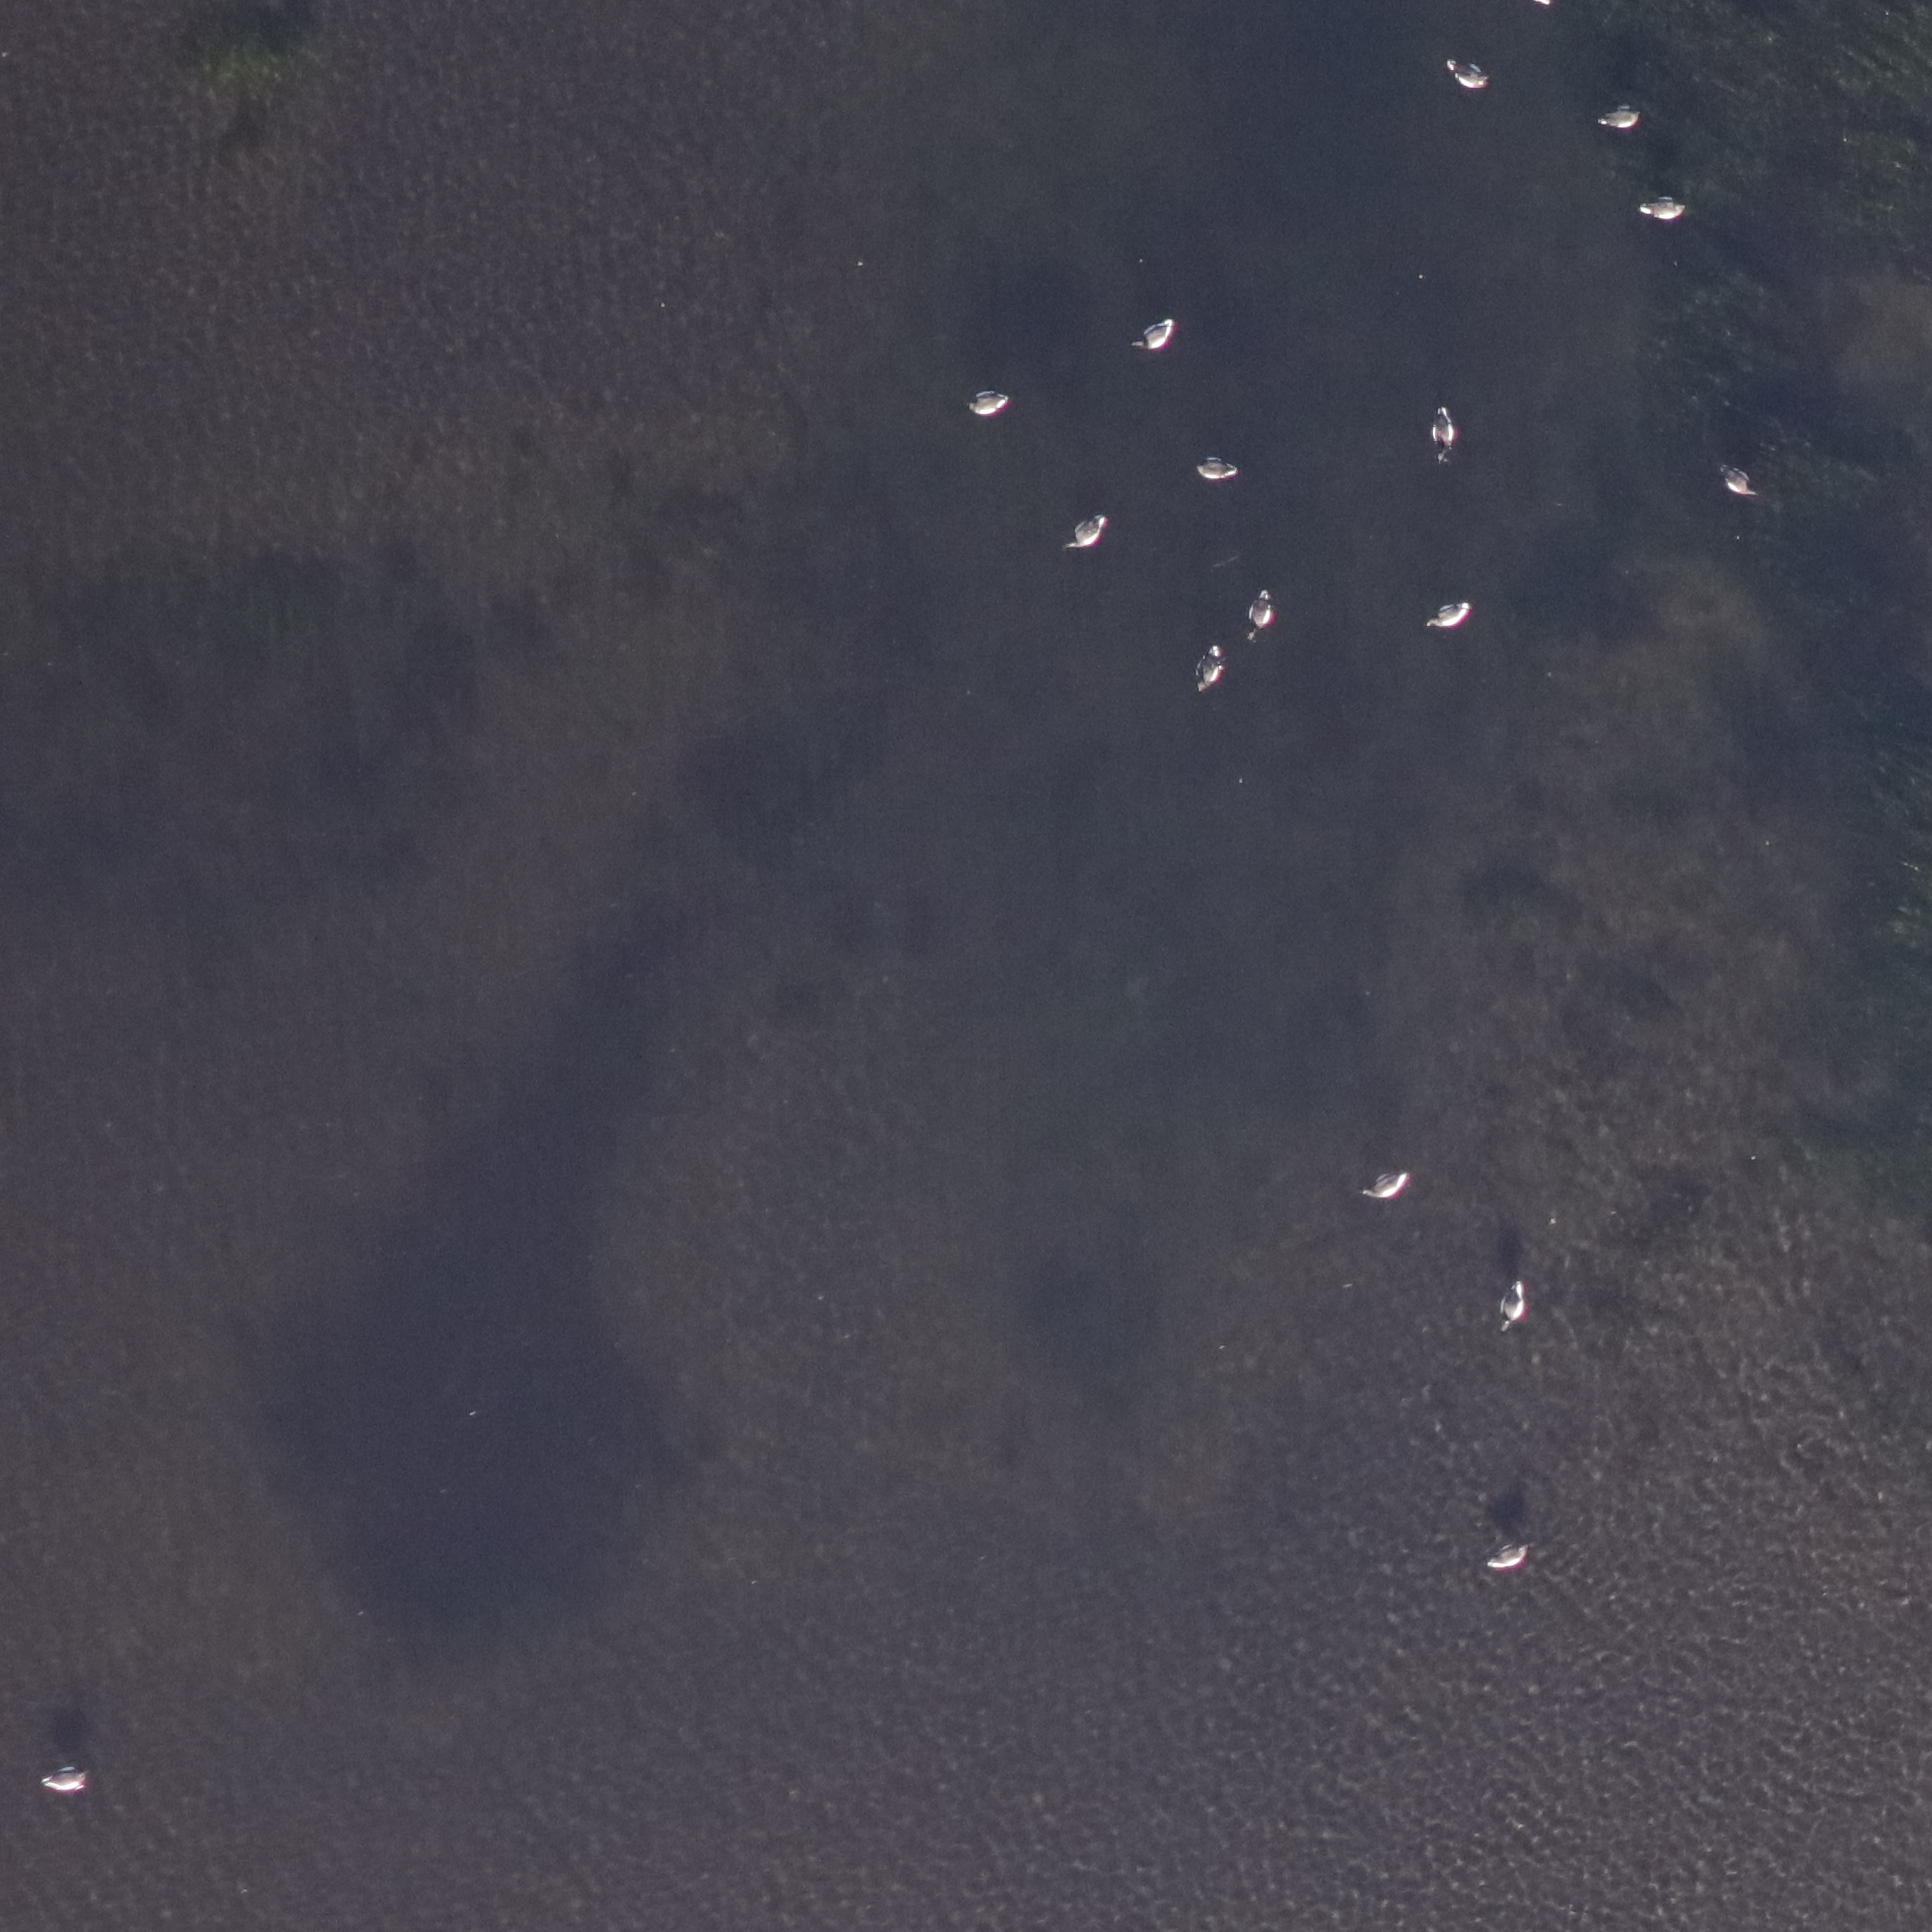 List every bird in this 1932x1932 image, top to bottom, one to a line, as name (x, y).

brant (1467, 76)
brant (1619, 119)
brant (1664, 209)
brant (1157, 338)
brant (986, 403)
brant (1443, 434)
brant (1215, 467)
brant (1738, 480)
brant (1084, 533)
brant (1260, 613)
brant (1447, 614)
brant (1208, 668)
brant (1383, 1183)
brant (1512, 1305)
brant (1511, 1555)
brant (66, 1778)